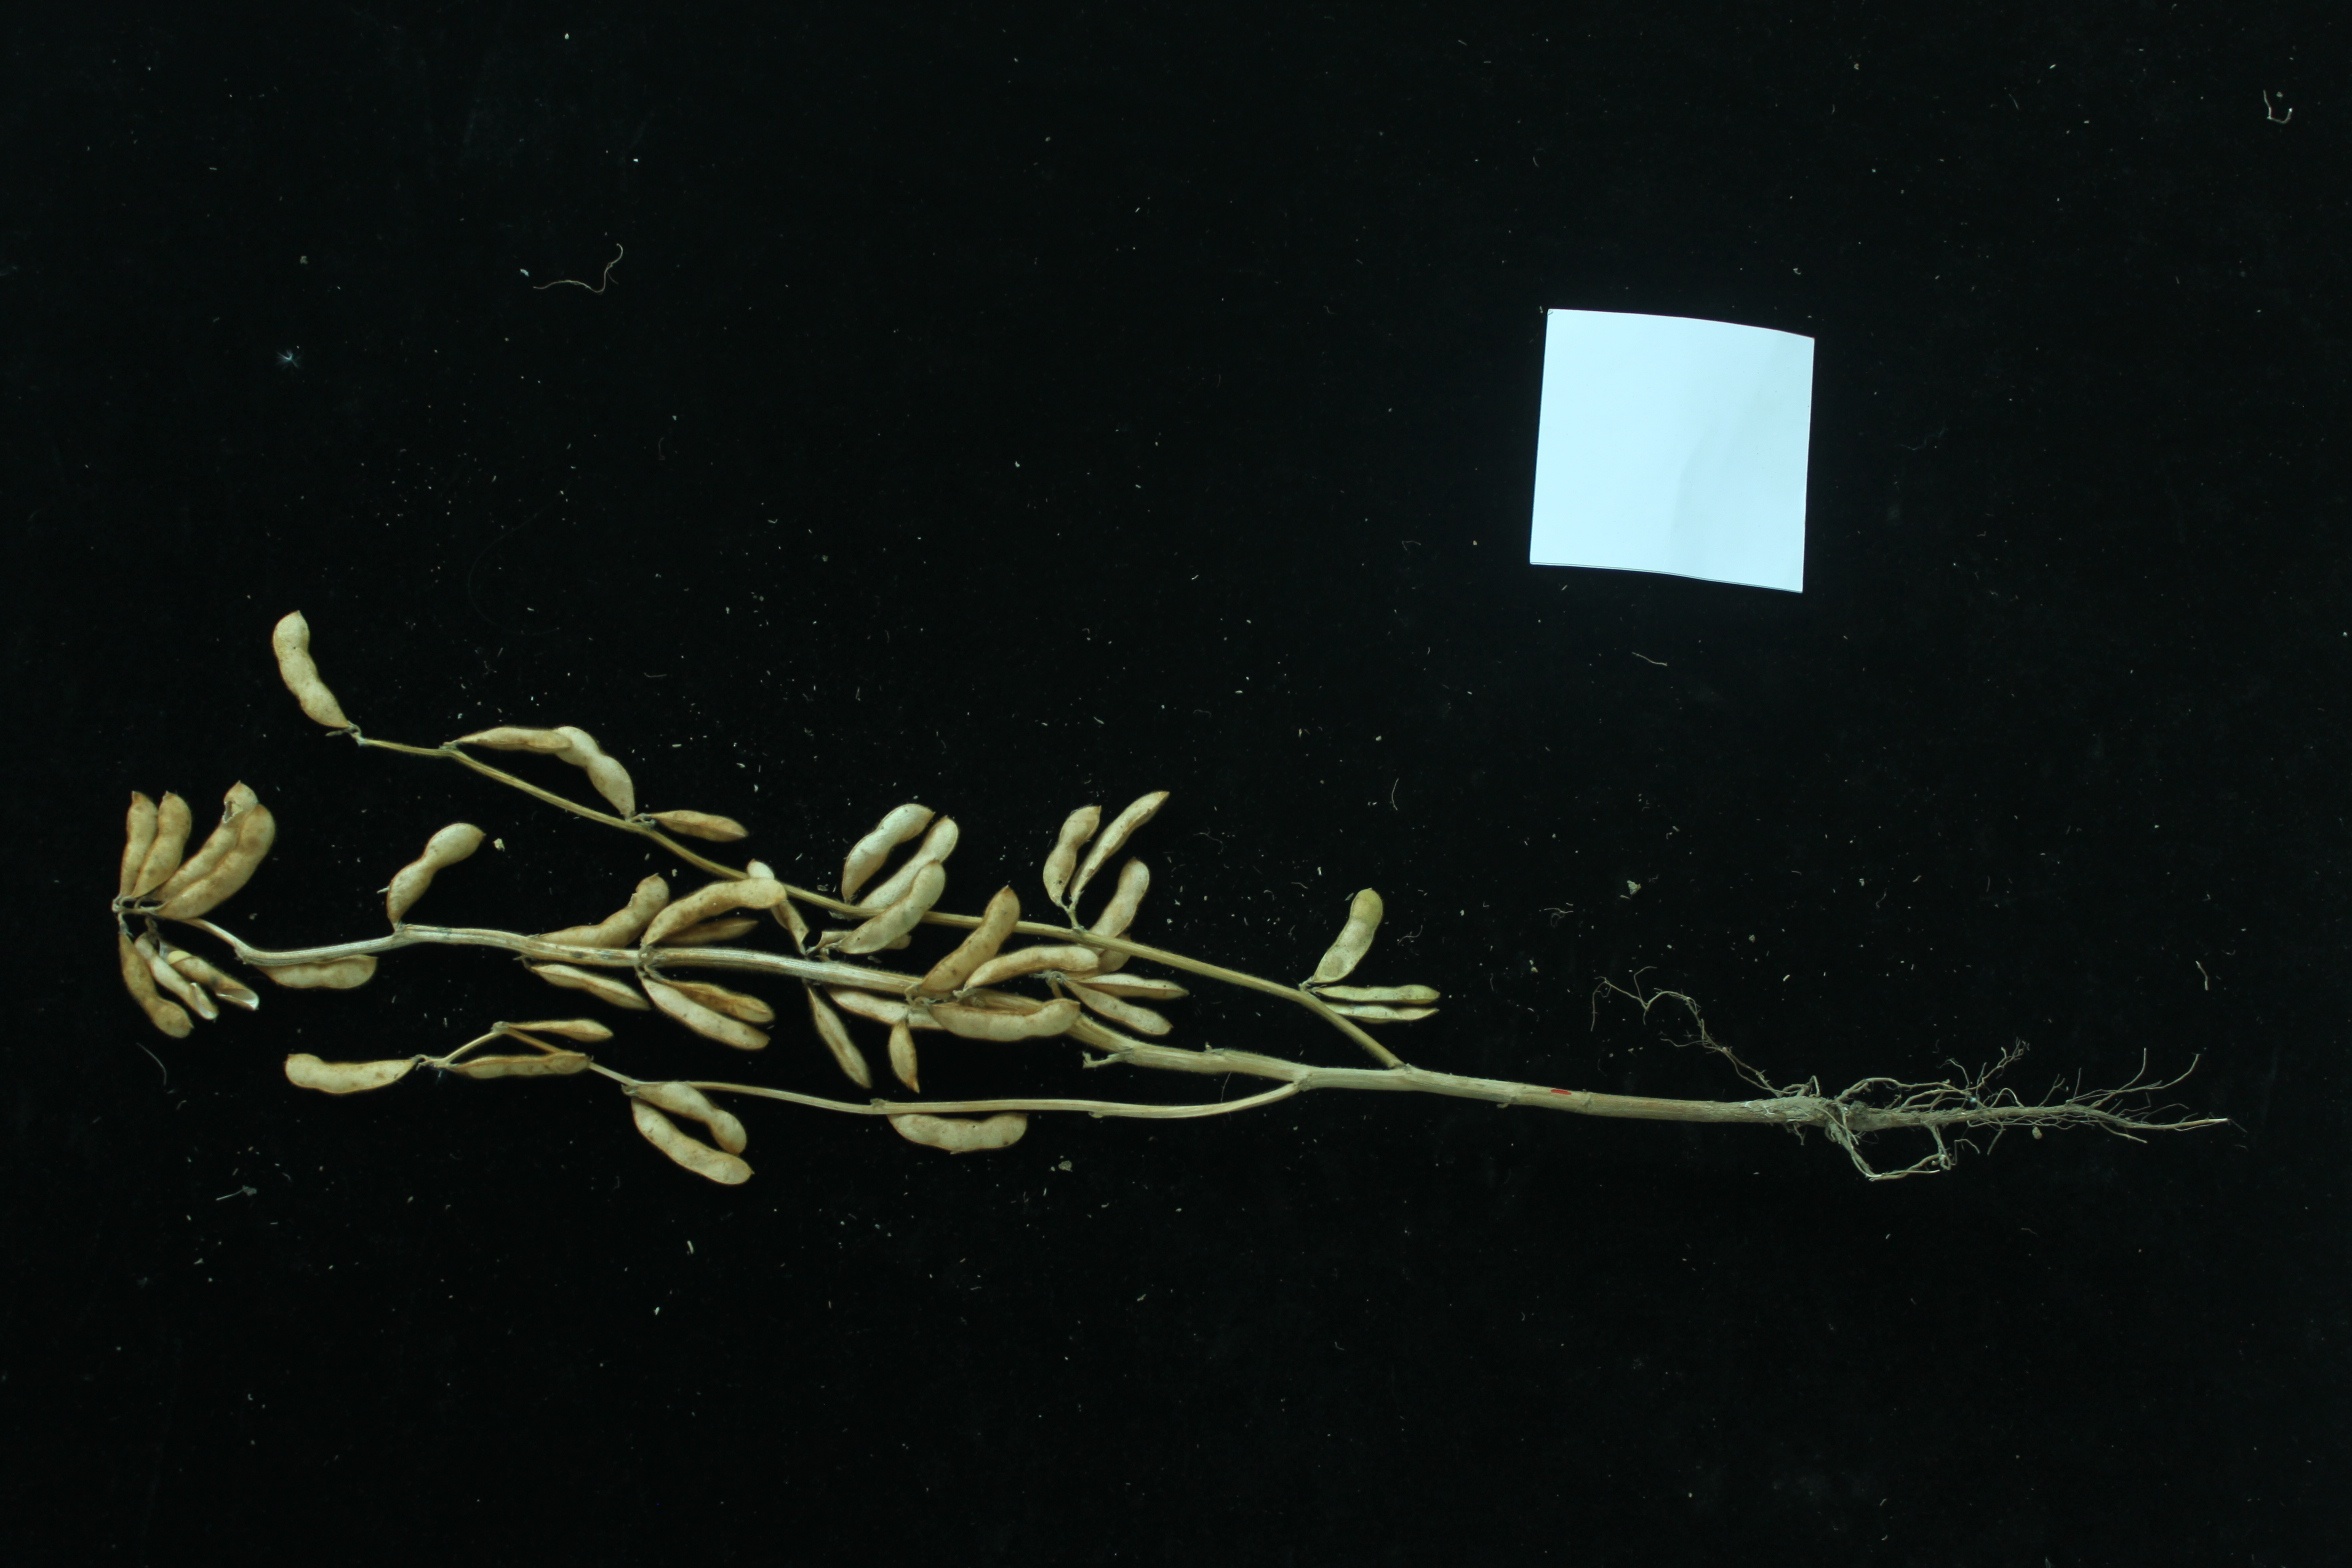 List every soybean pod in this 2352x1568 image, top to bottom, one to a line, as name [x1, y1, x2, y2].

soybean pod [273, 612, 356, 729]
soybean pod [551, 726, 635, 817]
soybean pod [447, 728, 572, 754]
soybean pod [161, 783, 256, 901]
soybean pod [121, 791, 158, 896]
soybean pod [1071, 791, 1169, 903]
soybean pod [126, 793, 190, 898]
soybean pod [841, 804, 934, 903]
soybean pod [156, 805, 274, 918]
soybean pod [1042, 806, 1100, 906]
soybean pod [644, 811, 747, 842]
soybean pod [858, 818, 958, 918]
soybean pod [387, 824, 483, 928]
soybean pod [831, 858, 945, 954]
soybean pod [1071, 861, 1149, 953]
soybean pod [521, 876, 668, 952]
soybean pod [641, 879, 788, 953]
soybean pod [917, 887, 1019, 993]
soybean pod [1298, 889, 1383, 986]
soybean pod [118, 918, 192, 1038]
soybean pod [655, 918, 757, 943]
soybean pod [133, 933, 217, 1019]
soybean pod [958, 947, 1100, 994]
soybean pod [239, 951, 375, 989]
soybean pod [526, 963, 648, 1009]
soybean pod [645, 969, 773, 1024]
soybean pod [1042, 970, 1186, 999]
soybean pod [641, 978, 769, 1050]
soybean pod [1066, 978, 1172, 1035]
soybean pod [1310, 985, 1438, 1005]
soybean pod [825, 988, 963, 1029]
soybean pod [809, 989, 870, 1088]
soybean pod [924, 999, 1078, 1041]
soybean pod [1310, 1003, 1439, 1023]
soybean pod [888, 1008, 918, 1093]
soybean pod [501, 1020, 613, 1041]
soybean pod [443, 1051, 590, 1079]
soybean pod [285, 1055, 417, 1094]
soybean pod [622, 1082, 746, 1153]
soybean pod [633, 1098, 750, 1184]
soybean pod [874, 1101, 1026, 1152]